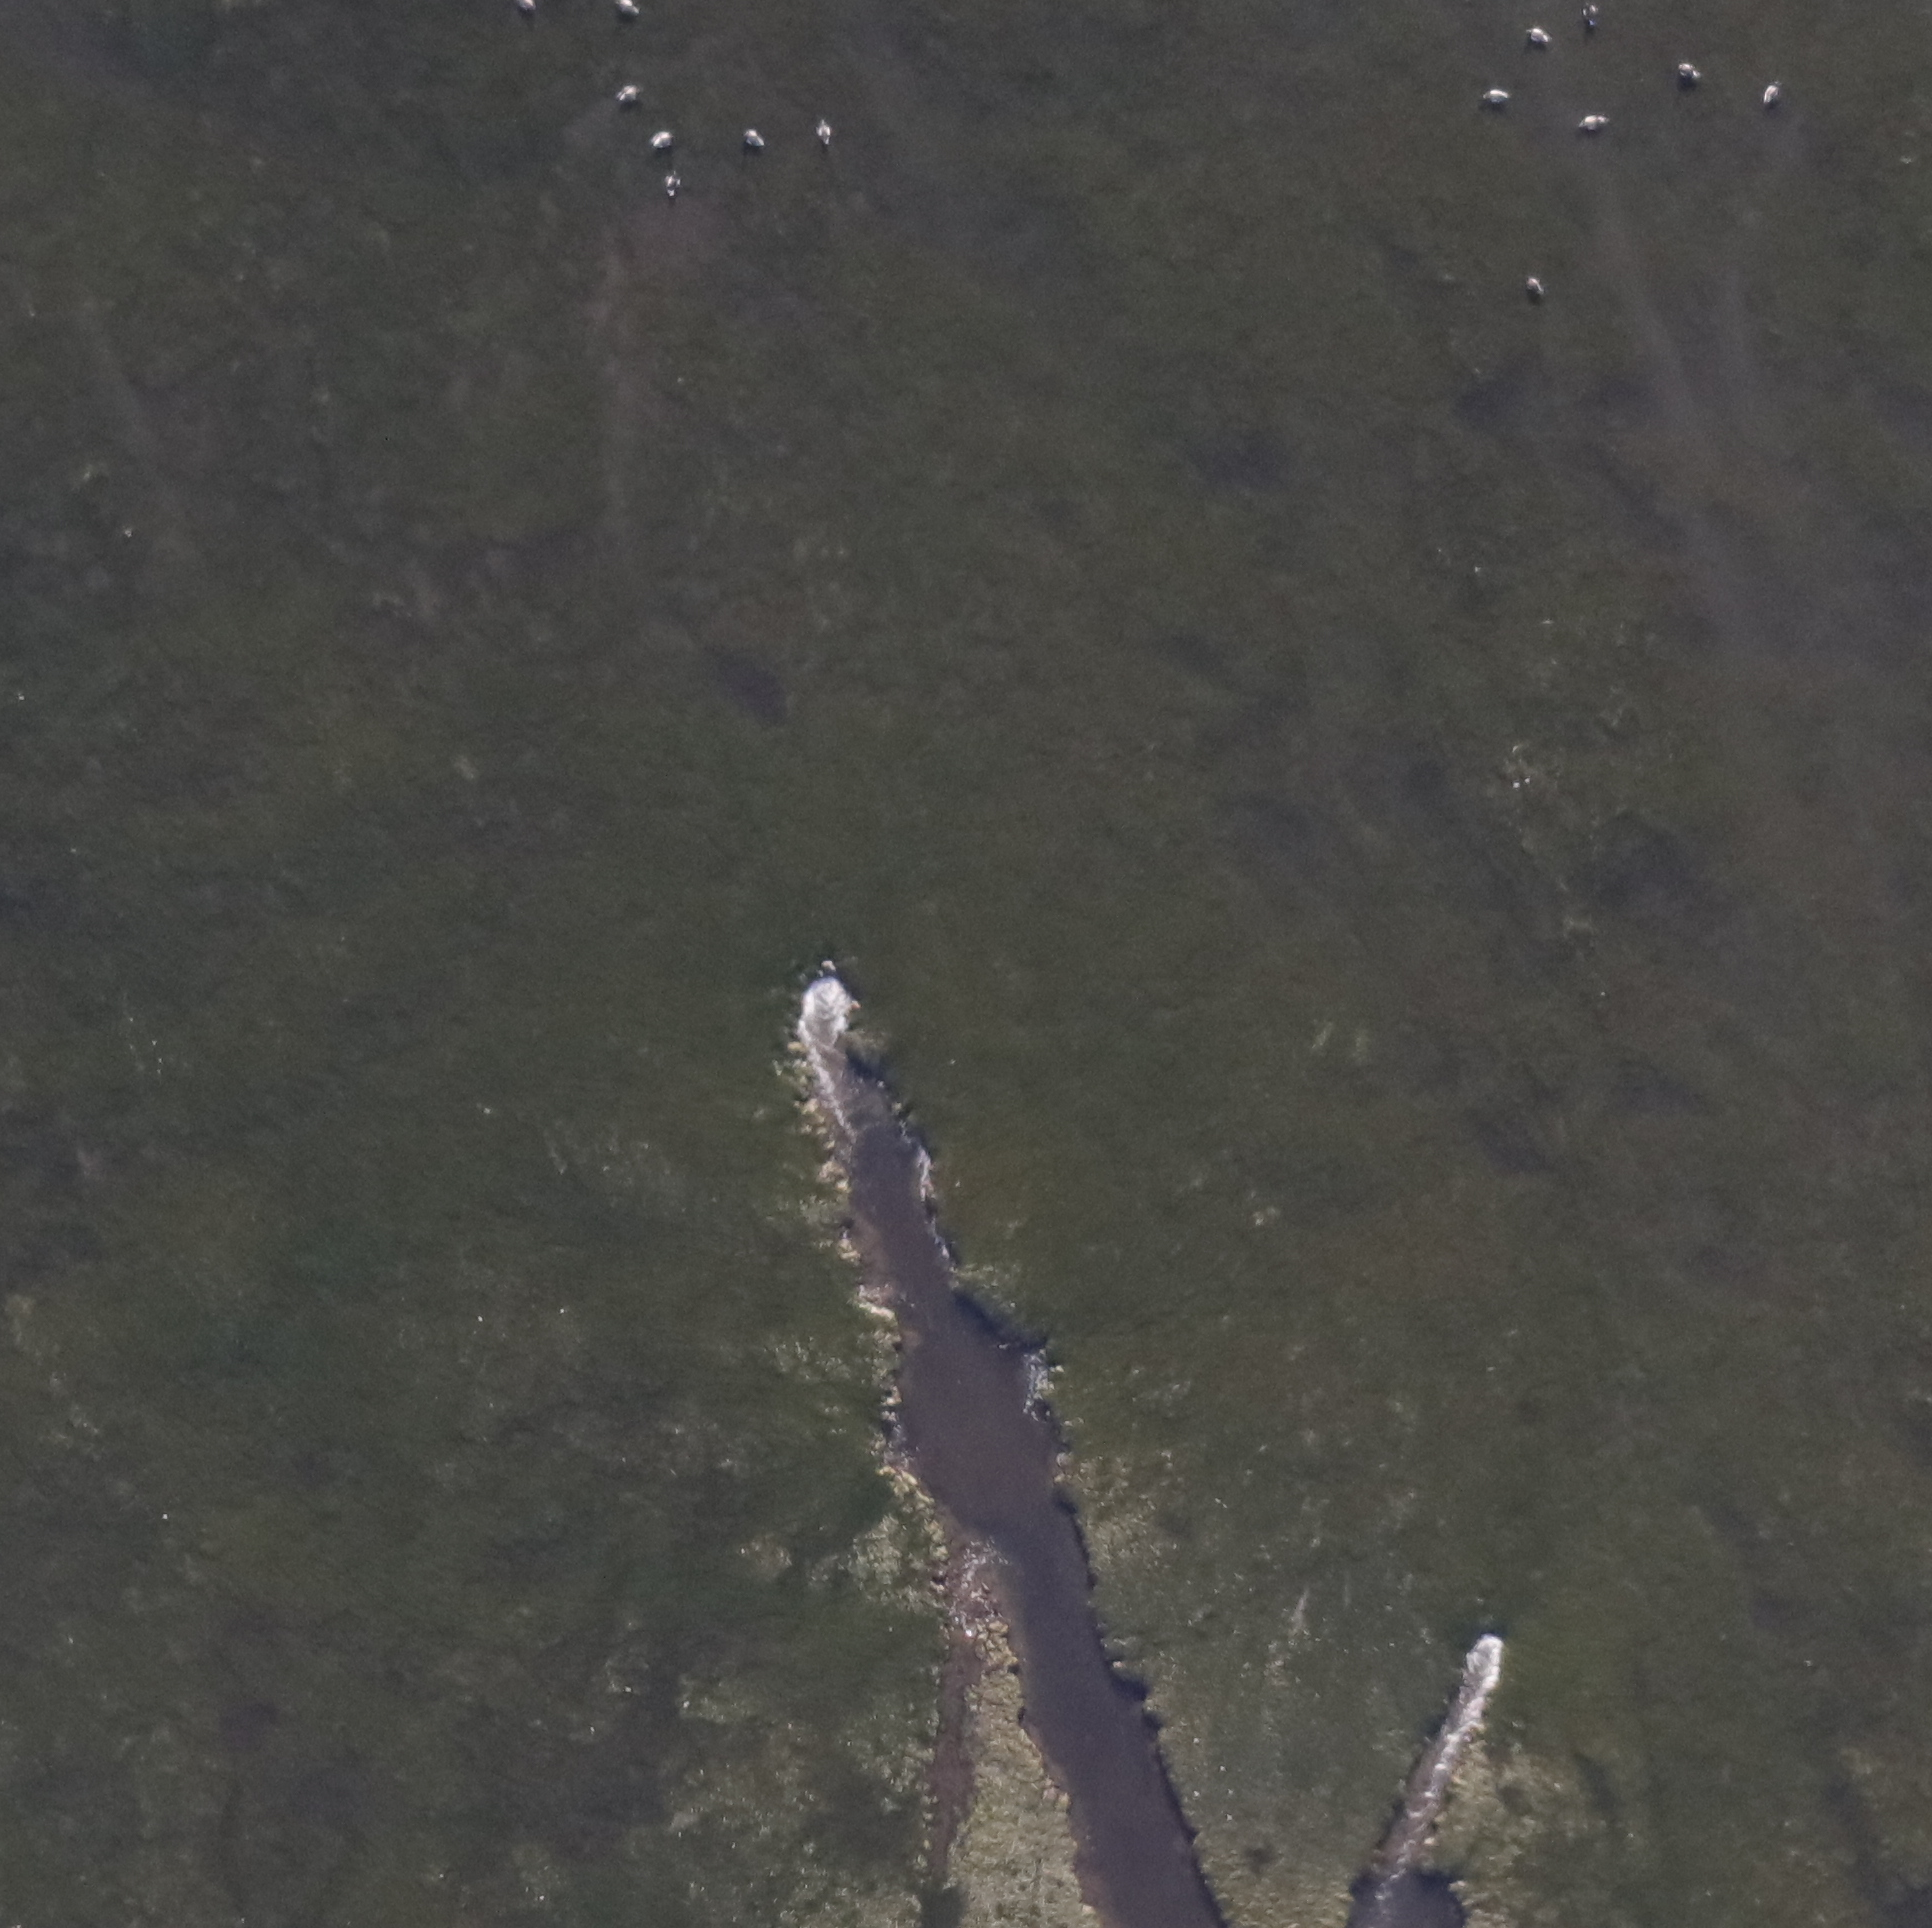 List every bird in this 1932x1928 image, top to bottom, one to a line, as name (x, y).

brant (1596, 17)
brant (1547, 29)
brant (1683, 72)
brant (623, 80)
brant (1504, 82)
brant (1778, 97)
brant (1598, 114)
brant (827, 134)
brant (666, 135)
brant (754, 138)
brant (682, 185)
brant (1530, 274)